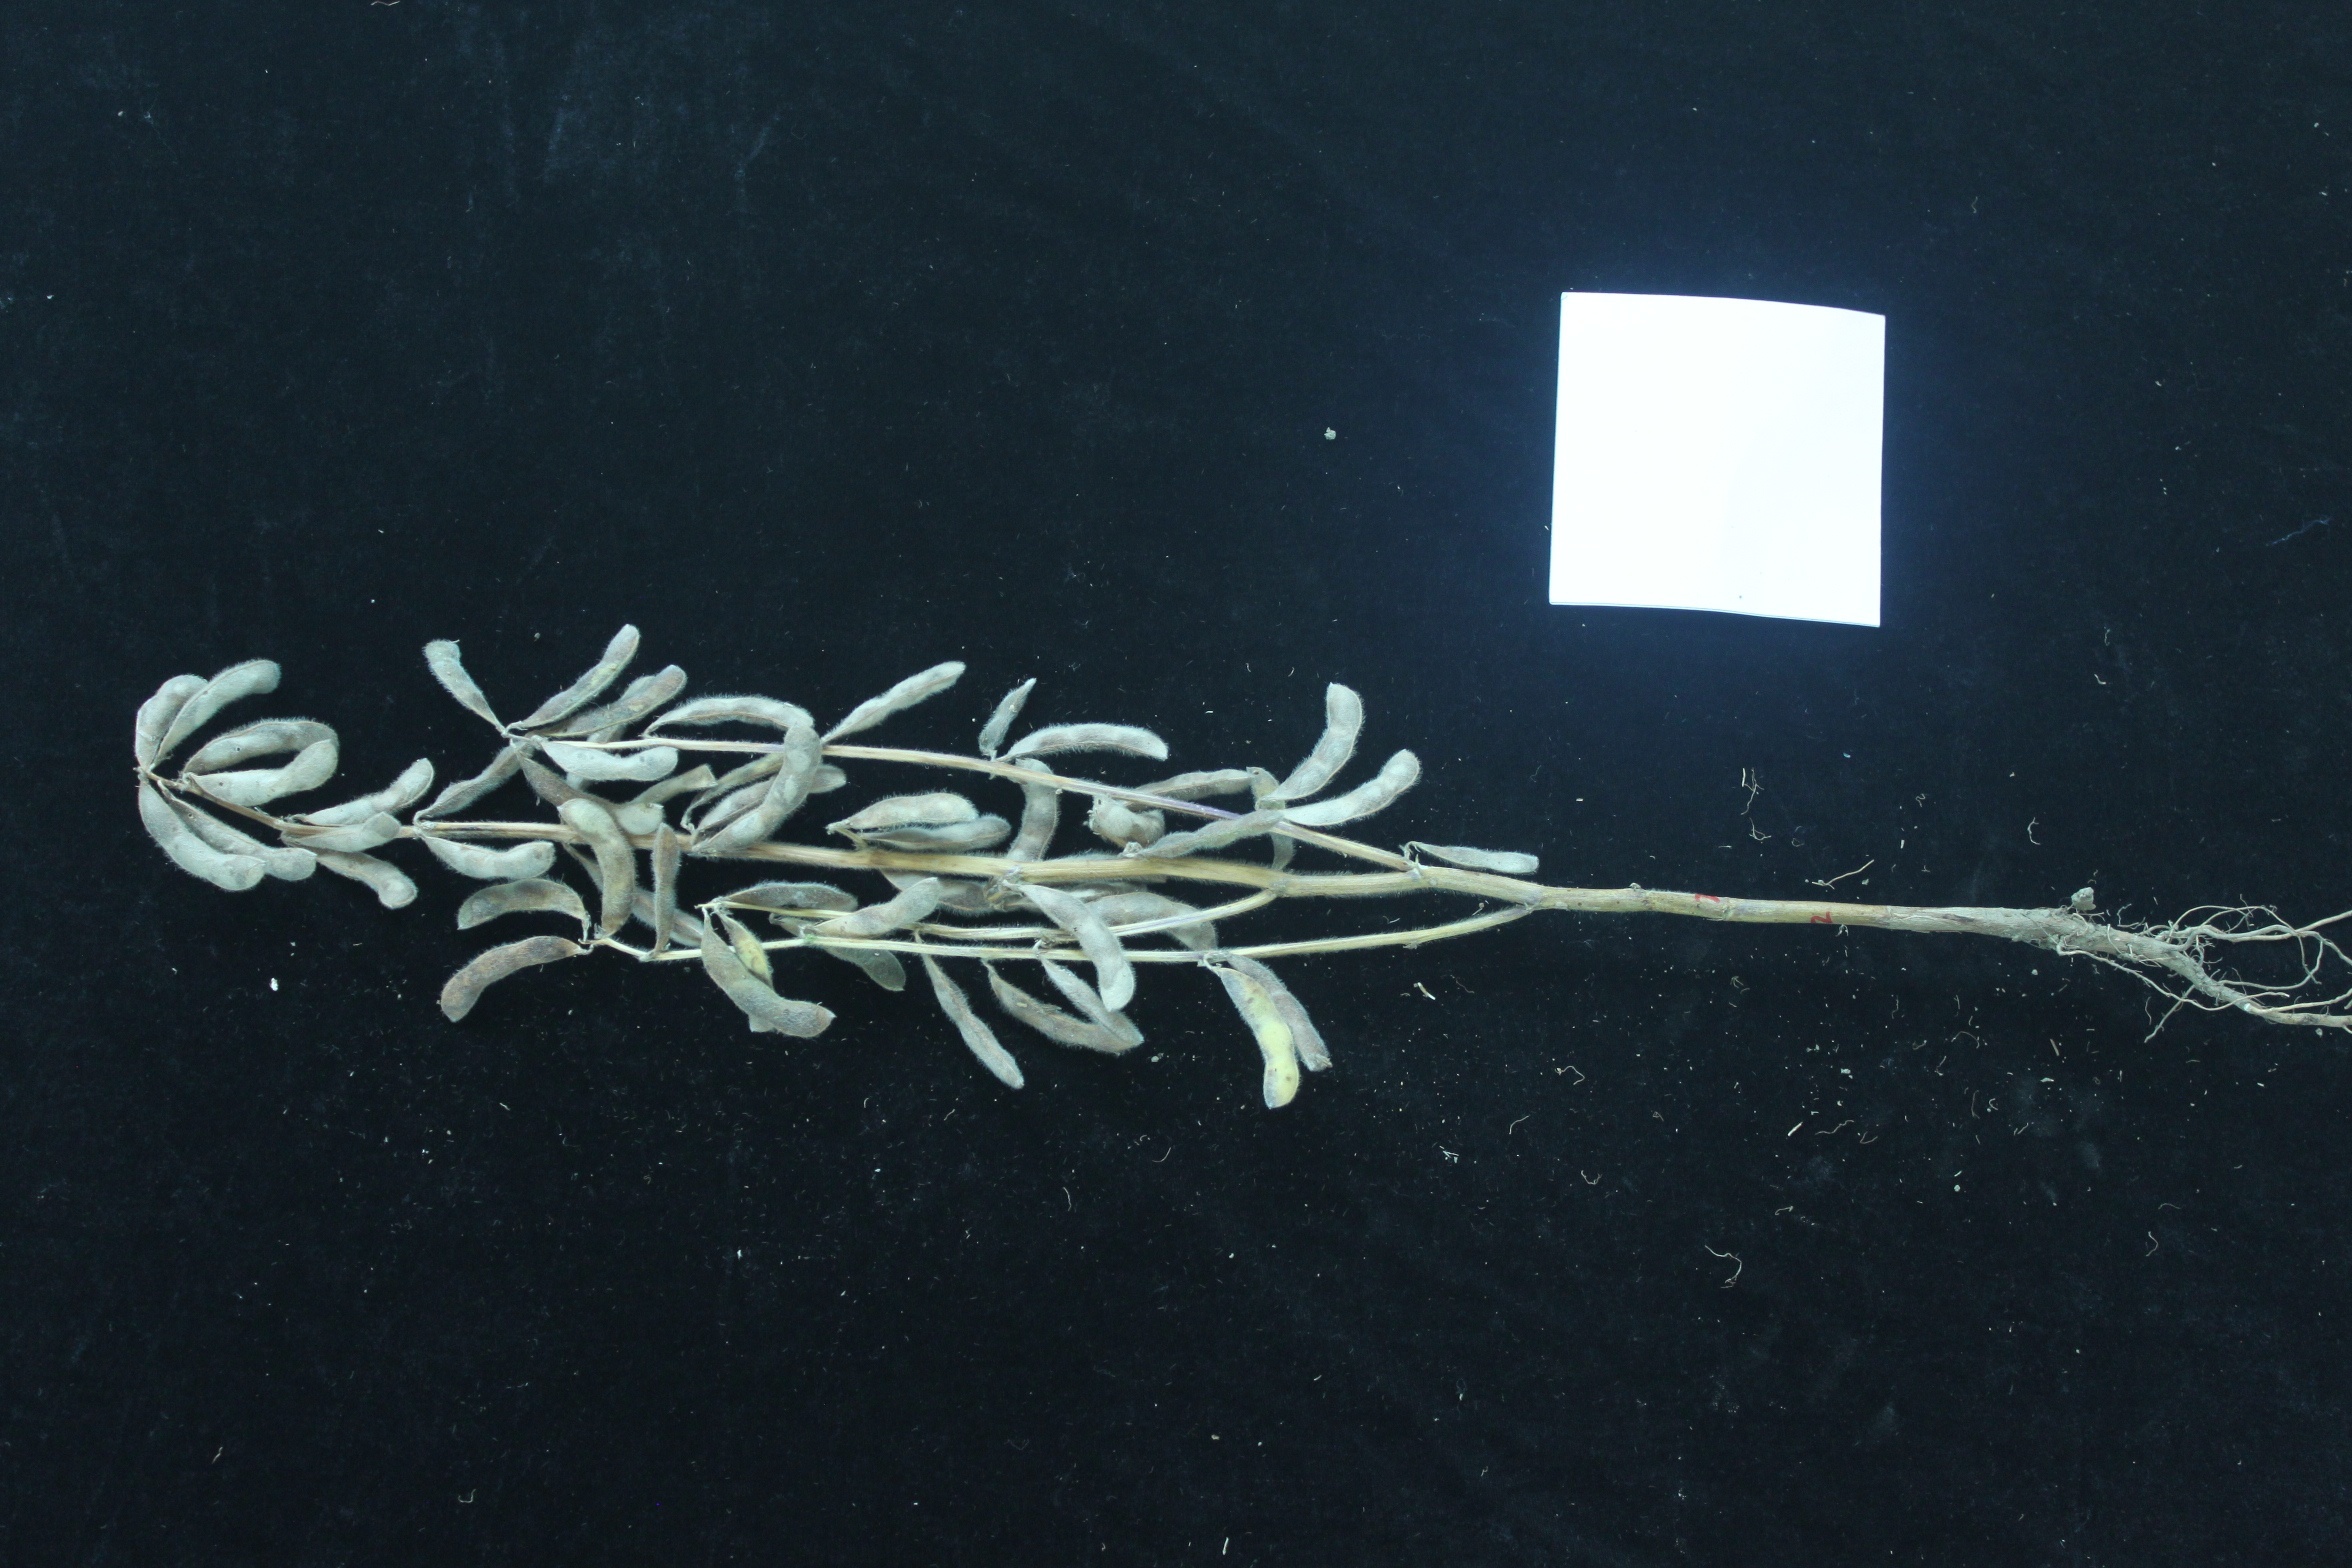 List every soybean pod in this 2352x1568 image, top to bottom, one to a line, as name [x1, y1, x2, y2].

soybean pod [508, 623, 640, 729]
soybean pod [426, 640, 511, 738]
soybean pod [149, 661, 279, 770]
soybean pod [818, 661, 965, 746]
soybean pod [533, 665, 686, 737]
soybean pod [132, 675, 210, 769]
soybean pod [977, 679, 1036, 759]
soybean pod [1258, 683, 1363, 802]
soybean pod [648, 696, 813, 736]
soybean pod [560, 701, 635, 803]
soybean pod [179, 717, 338, 781]
soybean pod [683, 722, 823, 859]
soybean pod [1000, 723, 1168, 761]
soybean pod [185, 739, 340, 808]
soybean pod [417, 742, 532, 820]
soybean pod [542, 742, 678, 781]
soybean pod [688, 745, 821, 832]
soybean pod [515, 746, 664, 839]
soybean pod [1268, 751, 1419, 825]
soybean pod [992, 756, 1059, 904]
soybean pod [291, 759, 433, 825]
soybean pod [695, 766, 845, 836]
soybean pod [1251, 767, 1293, 887]
soybean pod [1104, 770, 1256, 809]
soybean pod [138, 772, 264, 891]
soybean pod [161, 783, 316, 883]
soybean pod [1094, 793, 1165, 850]
soybean pod [827, 795, 977, 831]
soybean pod [555, 799, 633, 942]
soybean pod [1132, 809, 1287, 859]
soybean pod [282, 812, 401, 852]
soybean pod [860, 818, 1008, 854]
soybean pod [654, 823, 677, 955]
soybean pod [423, 831, 555, 879]
soybean pod [290, 839, 417, 907]
soybean pod [1410, 842, 1541, 876]
soybean pod [571, 850, 708, 948]
soybean pod [876, 864, 1031, 915]
soybean pod [772, 878, 946, 937]
soybean pod [459, 881, 591, 930]
soybean pod [1007, 882, 1133, 1011]
soybean pod [704, 884, 858, 917]
soybean pod [1049, 894, 1220, 963]
soybean pod [719, 911, 777, 1034]
soybean pod [702, 913, 836, 1039]
soybean pod [778, 918, 907, 992]
soybean pod [914, 932, 1023, 1087]
soybean pod [441, 936, 589, 1019]
soybean pod [1218, 950, 1331, 1074]
soybean pod [1037, 955, 1144, 1047]
soybean pod [982, 964, 1141, 1053]
soybean pod [1206, 967, 1299, 1106]